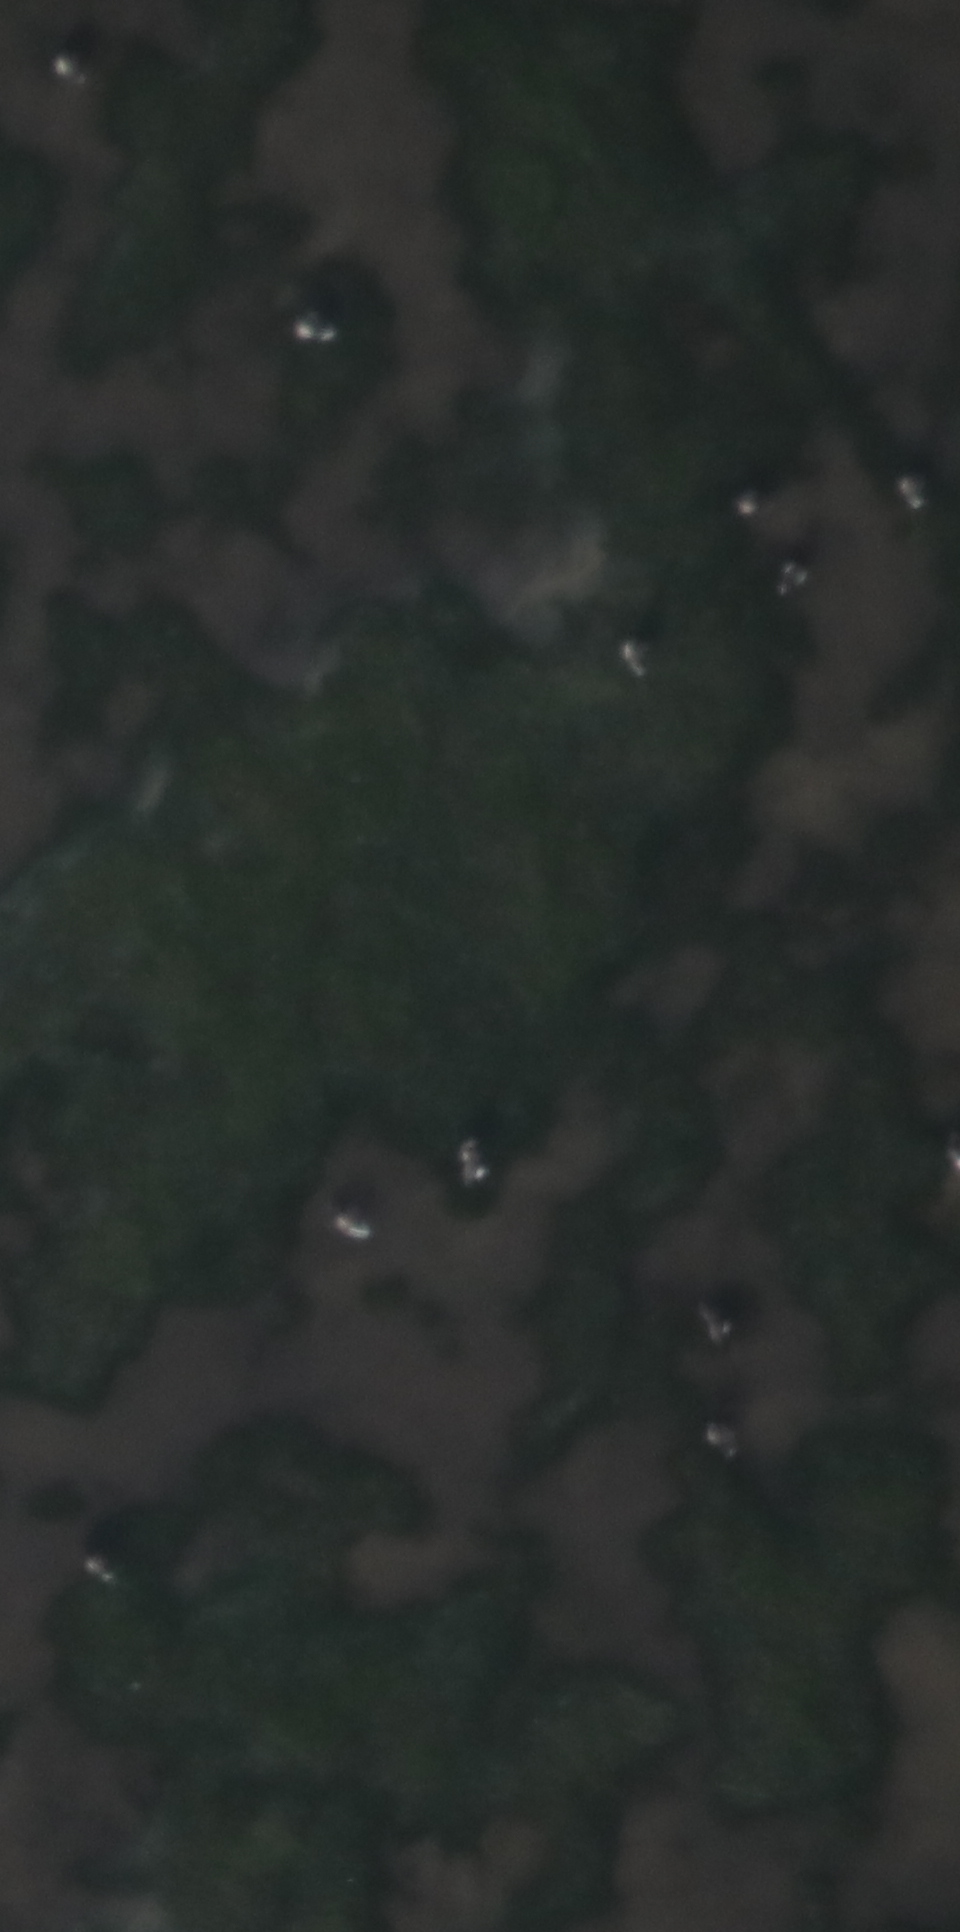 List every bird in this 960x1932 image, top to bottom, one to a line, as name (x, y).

brant (70, 68)
brant (316, 324)
brant (911, 493)
brant (742, 500)
brant (791, 577)
brant (638, 652)
brant (471, 1161)
brant (353, 1222)
brant (718, 1325)
brant (718, 1435)
brant (102, 1569)